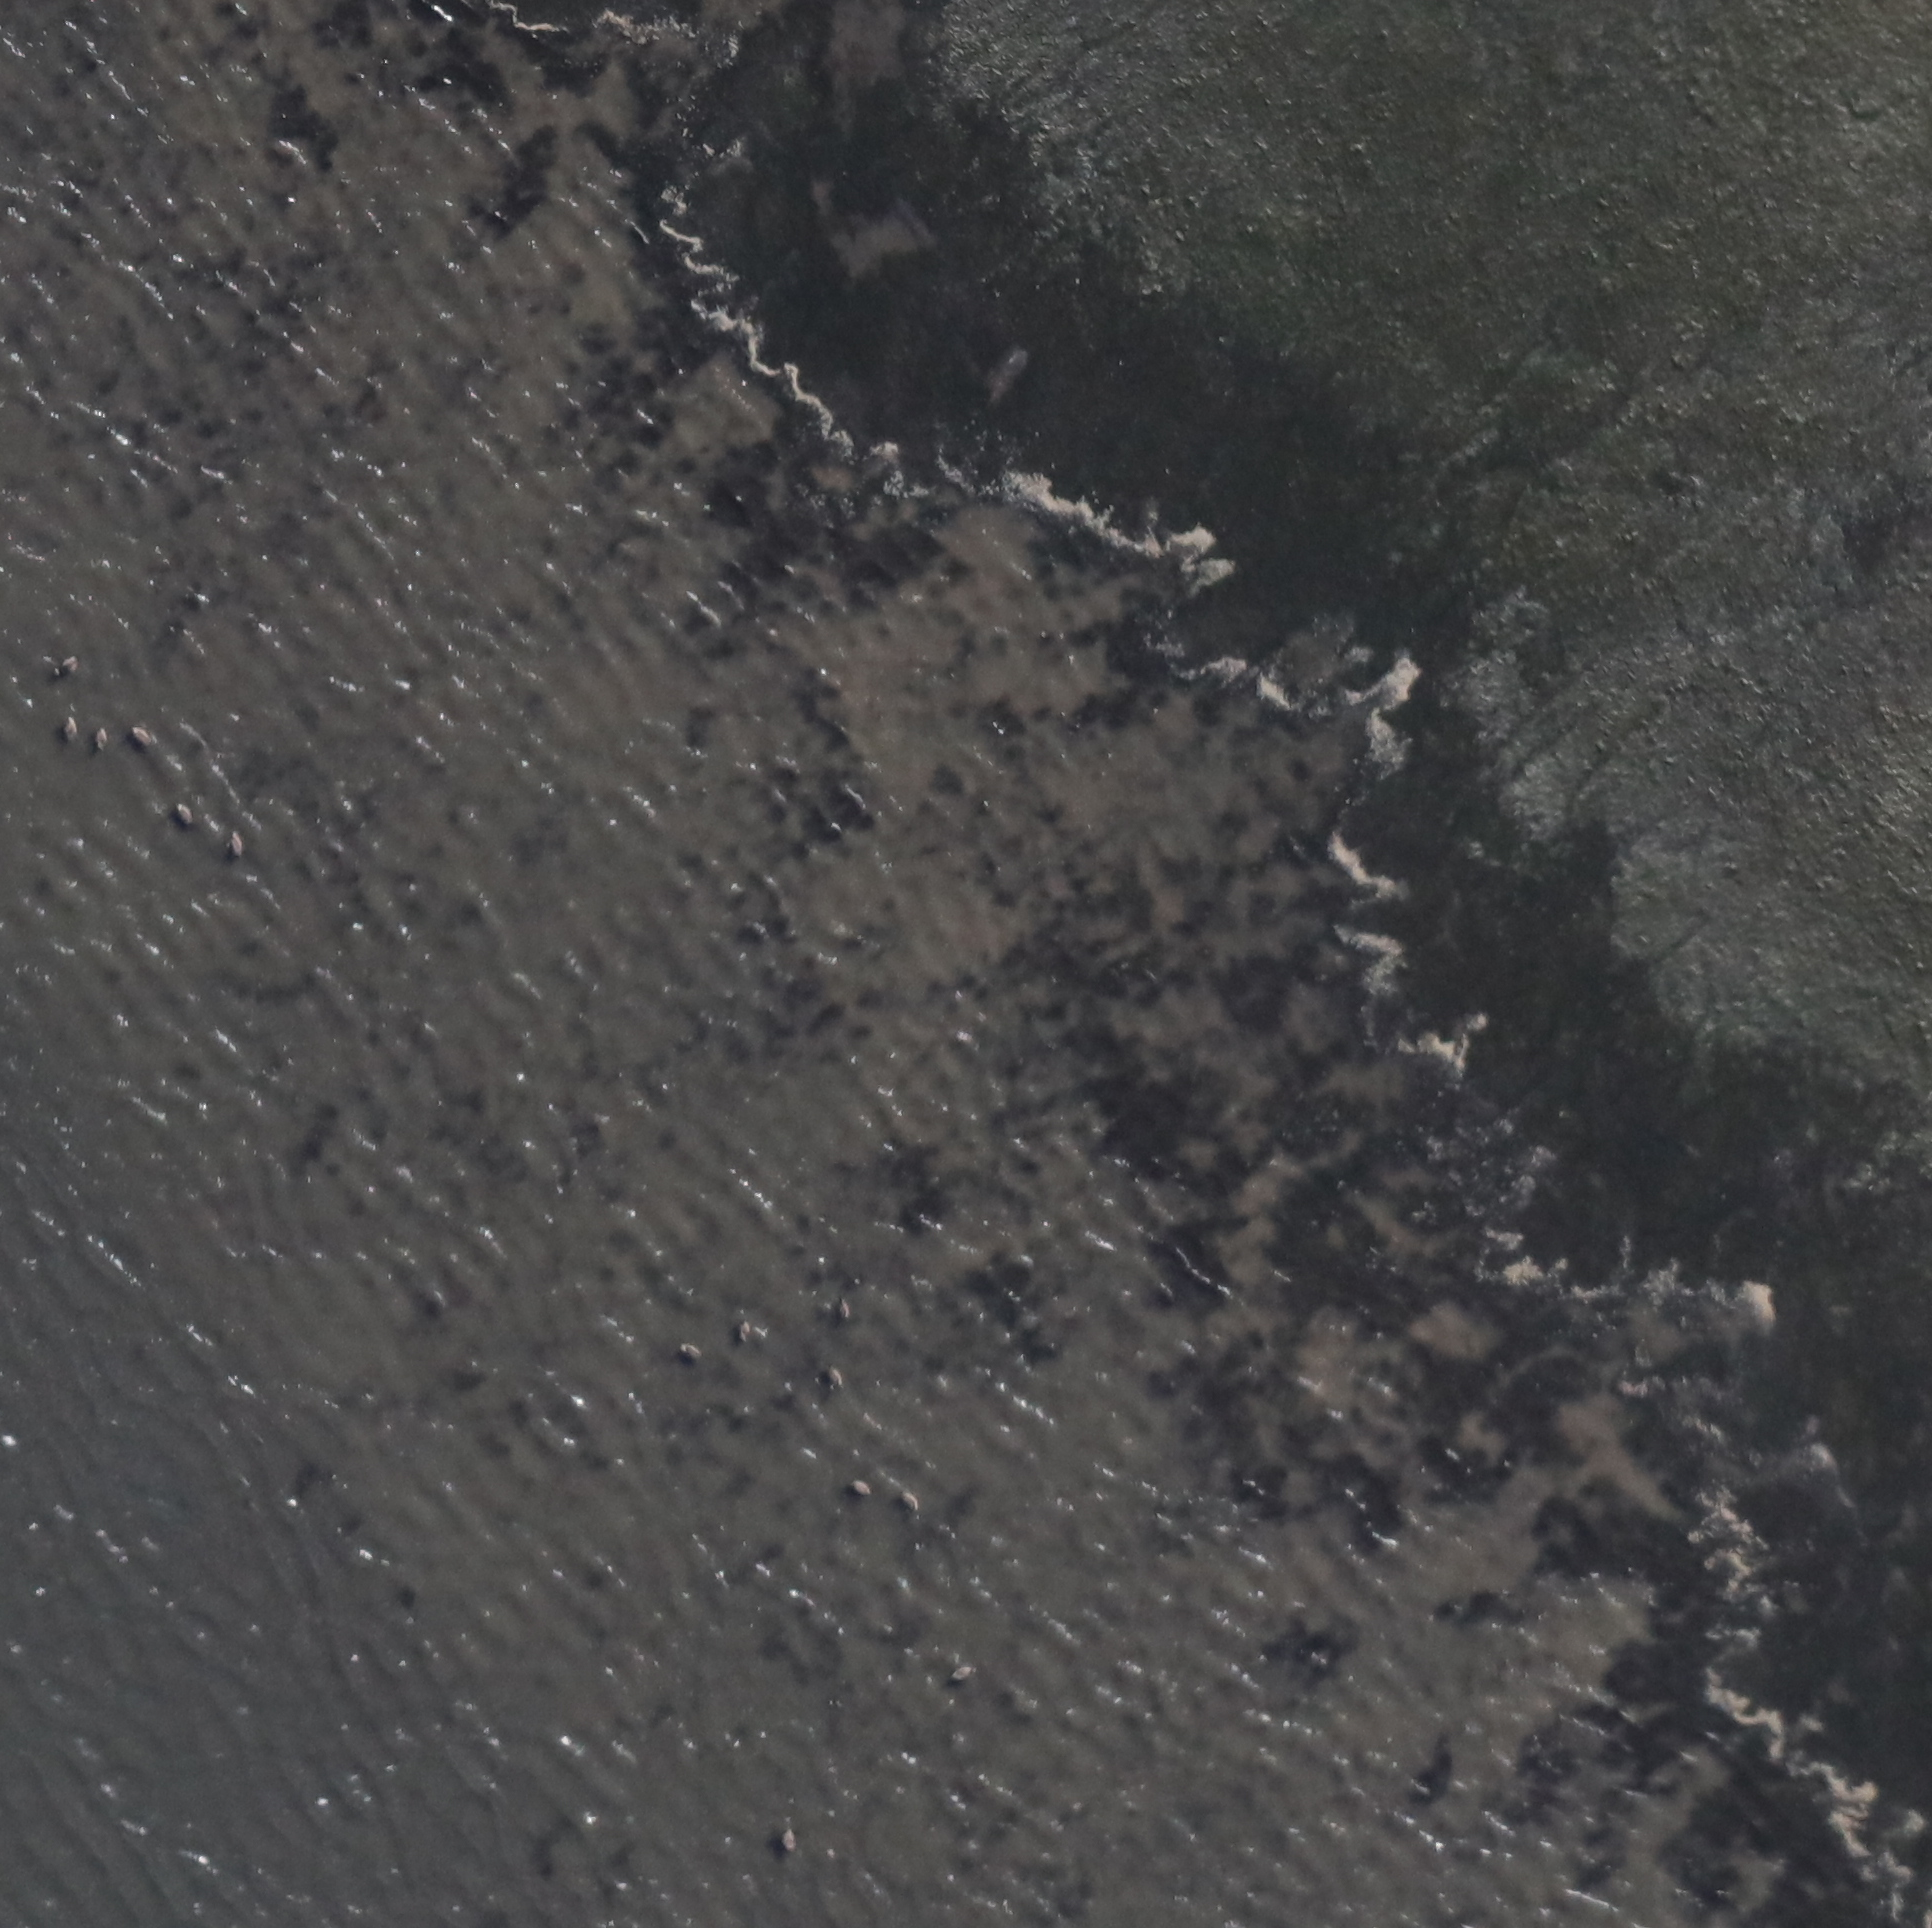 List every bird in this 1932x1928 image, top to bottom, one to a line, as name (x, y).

Canada goose (70, 666)
Canada goose (71, 733)
Canada goose (139, 736)
Canada goose (99, 737)
Canada goose (182, 811)
Canada goose (237, 846)
Canada goose (842, 1310)
Canada goose (743, 1331)
Canada goose (689, 1351)
Canada goose (835, 1378)
Canada goose (860, 1491)
Canada goose (909, 1501)
Canada goose (963, 1674)
Canada goose (788, 1840)